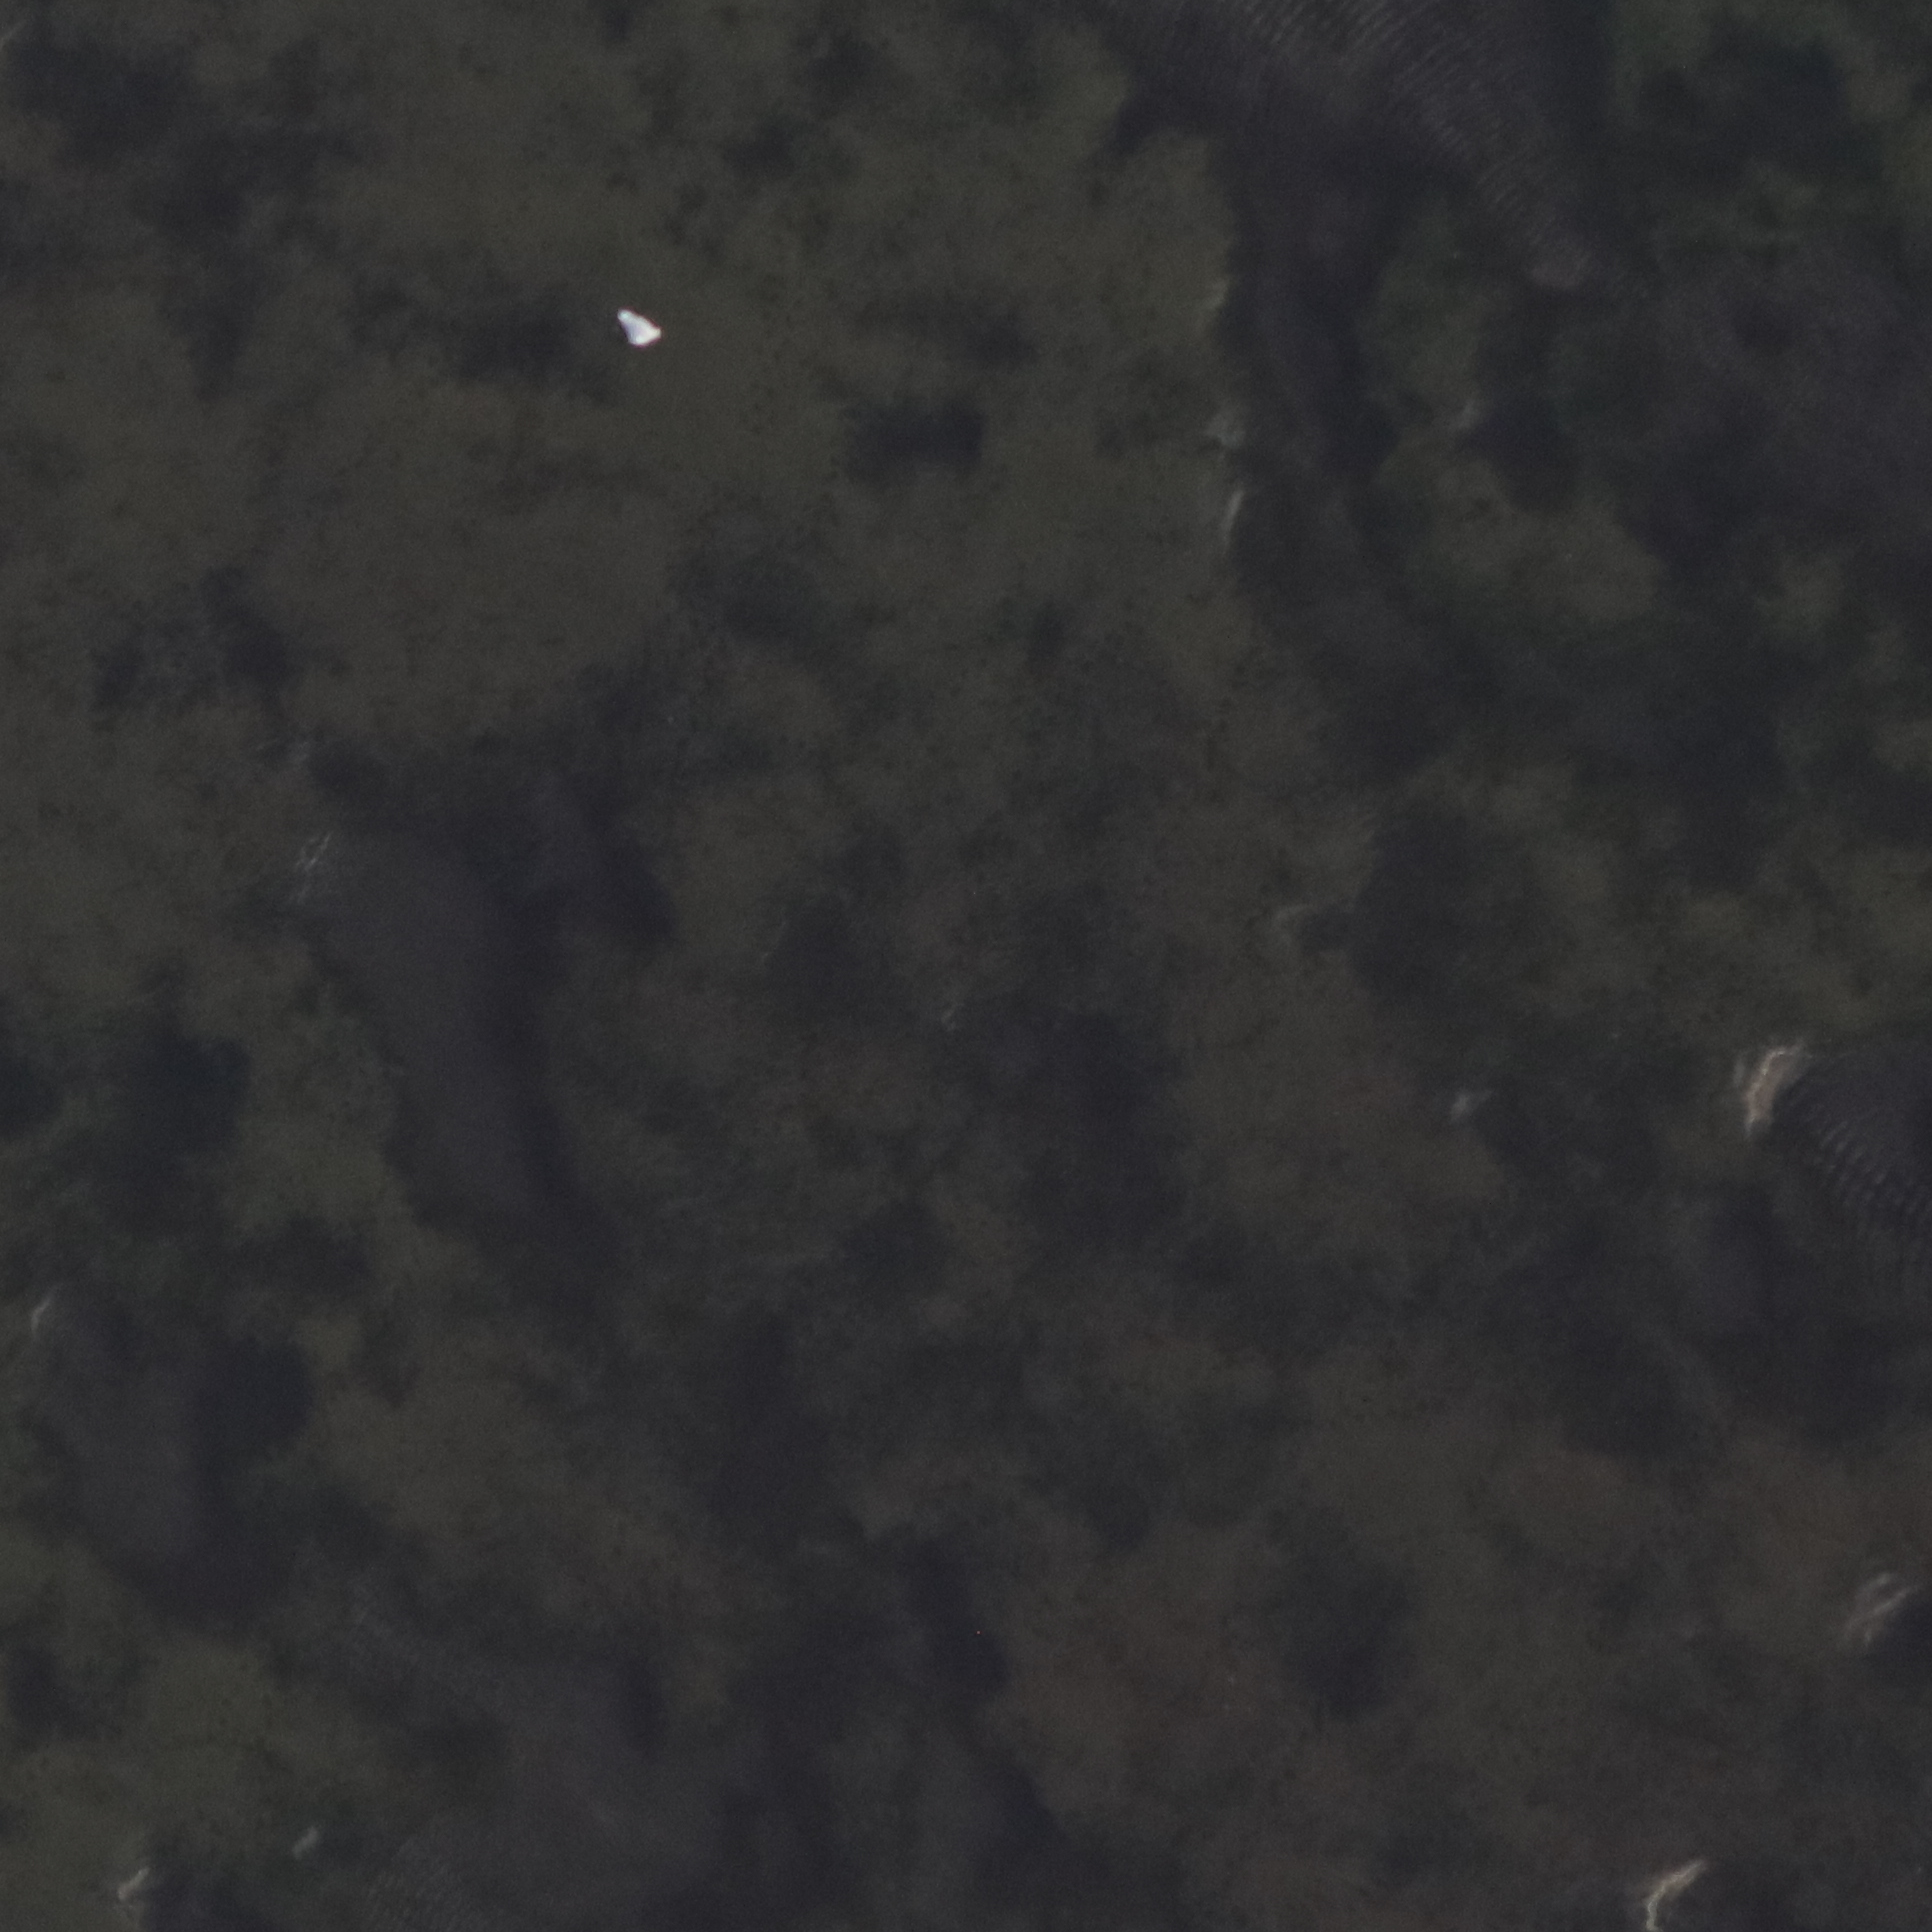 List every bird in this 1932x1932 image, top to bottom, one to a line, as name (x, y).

gull (635, 329)